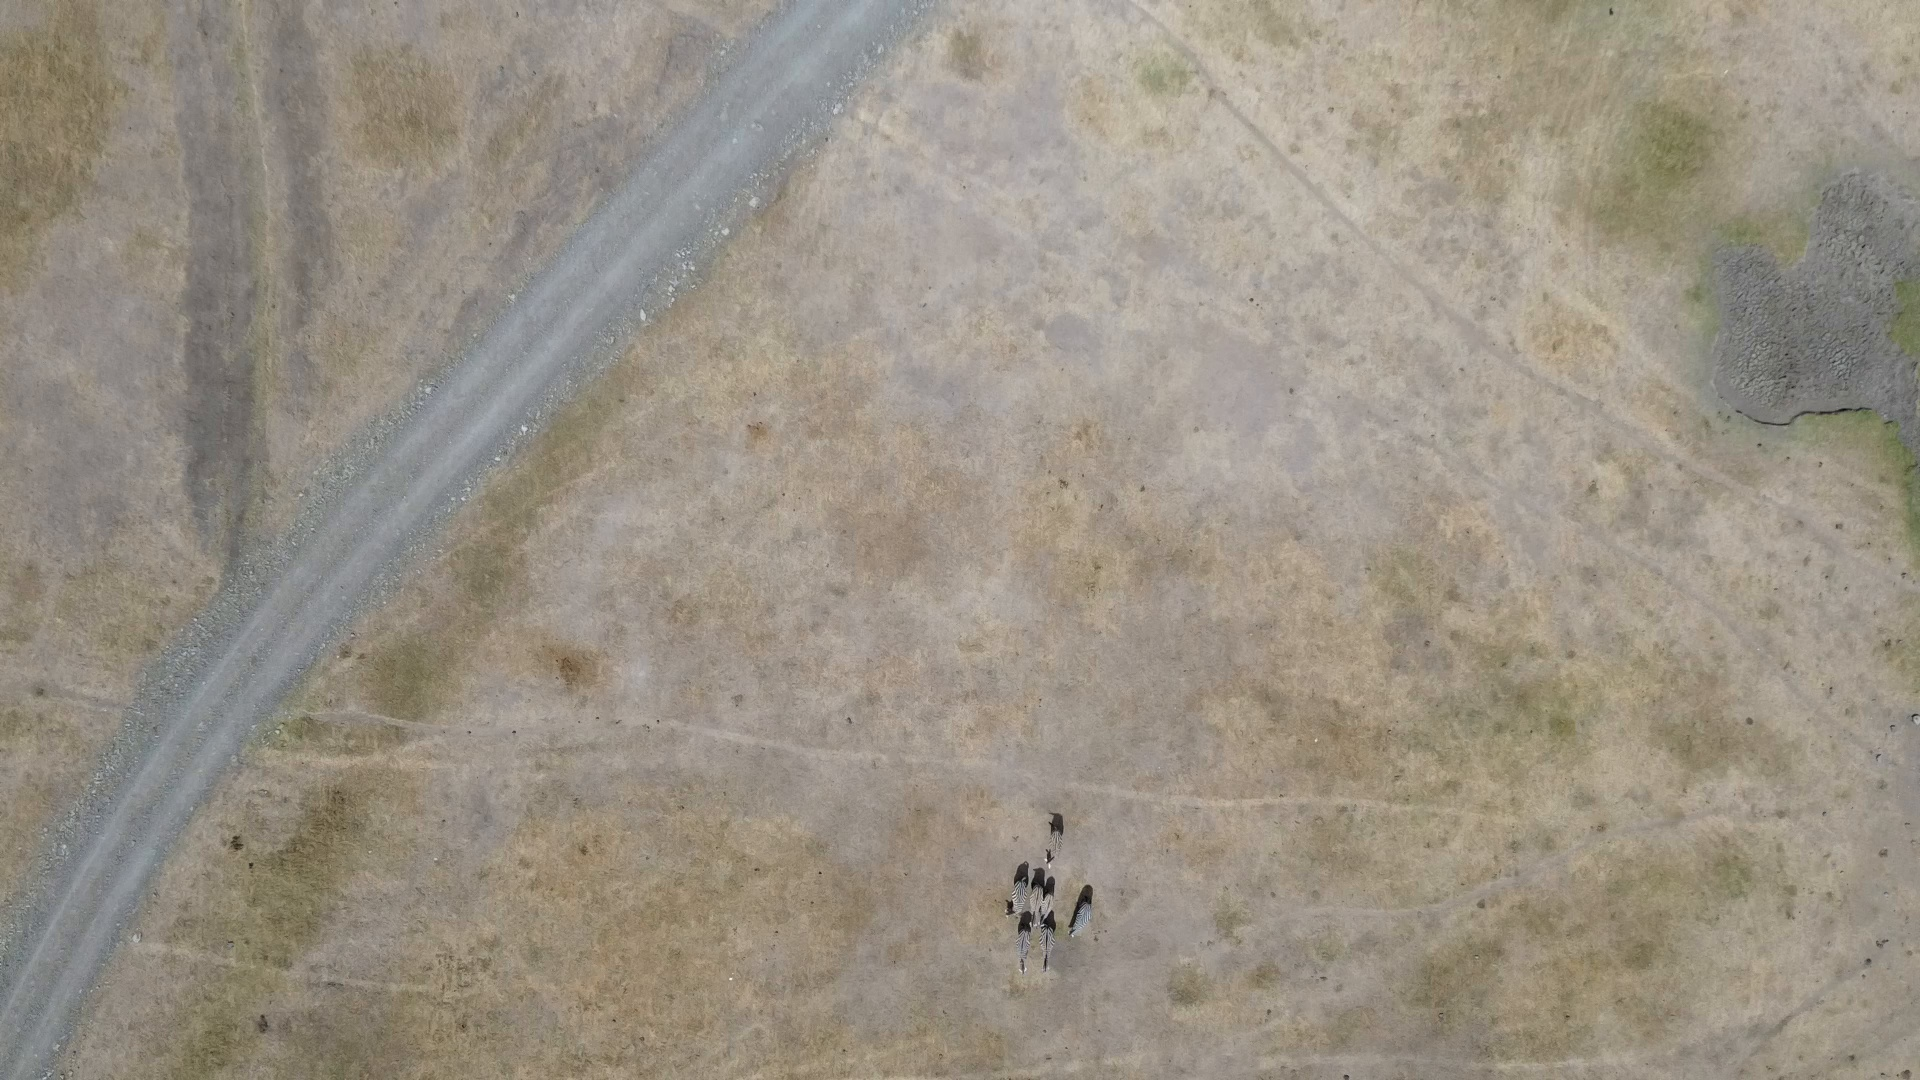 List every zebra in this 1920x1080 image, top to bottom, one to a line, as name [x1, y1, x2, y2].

zebra [1045, 831, 1063, 869]
zebra [1005, 881, 1028, 918]
zebra [1030, 885, 1043, 929]
zebra [1038, 894, 1054, 927]
zebra [1067, 902, 1093, 938]
zebra [1039, 926, 1056, 973]
zebra [1016, 929, 1031, 975]